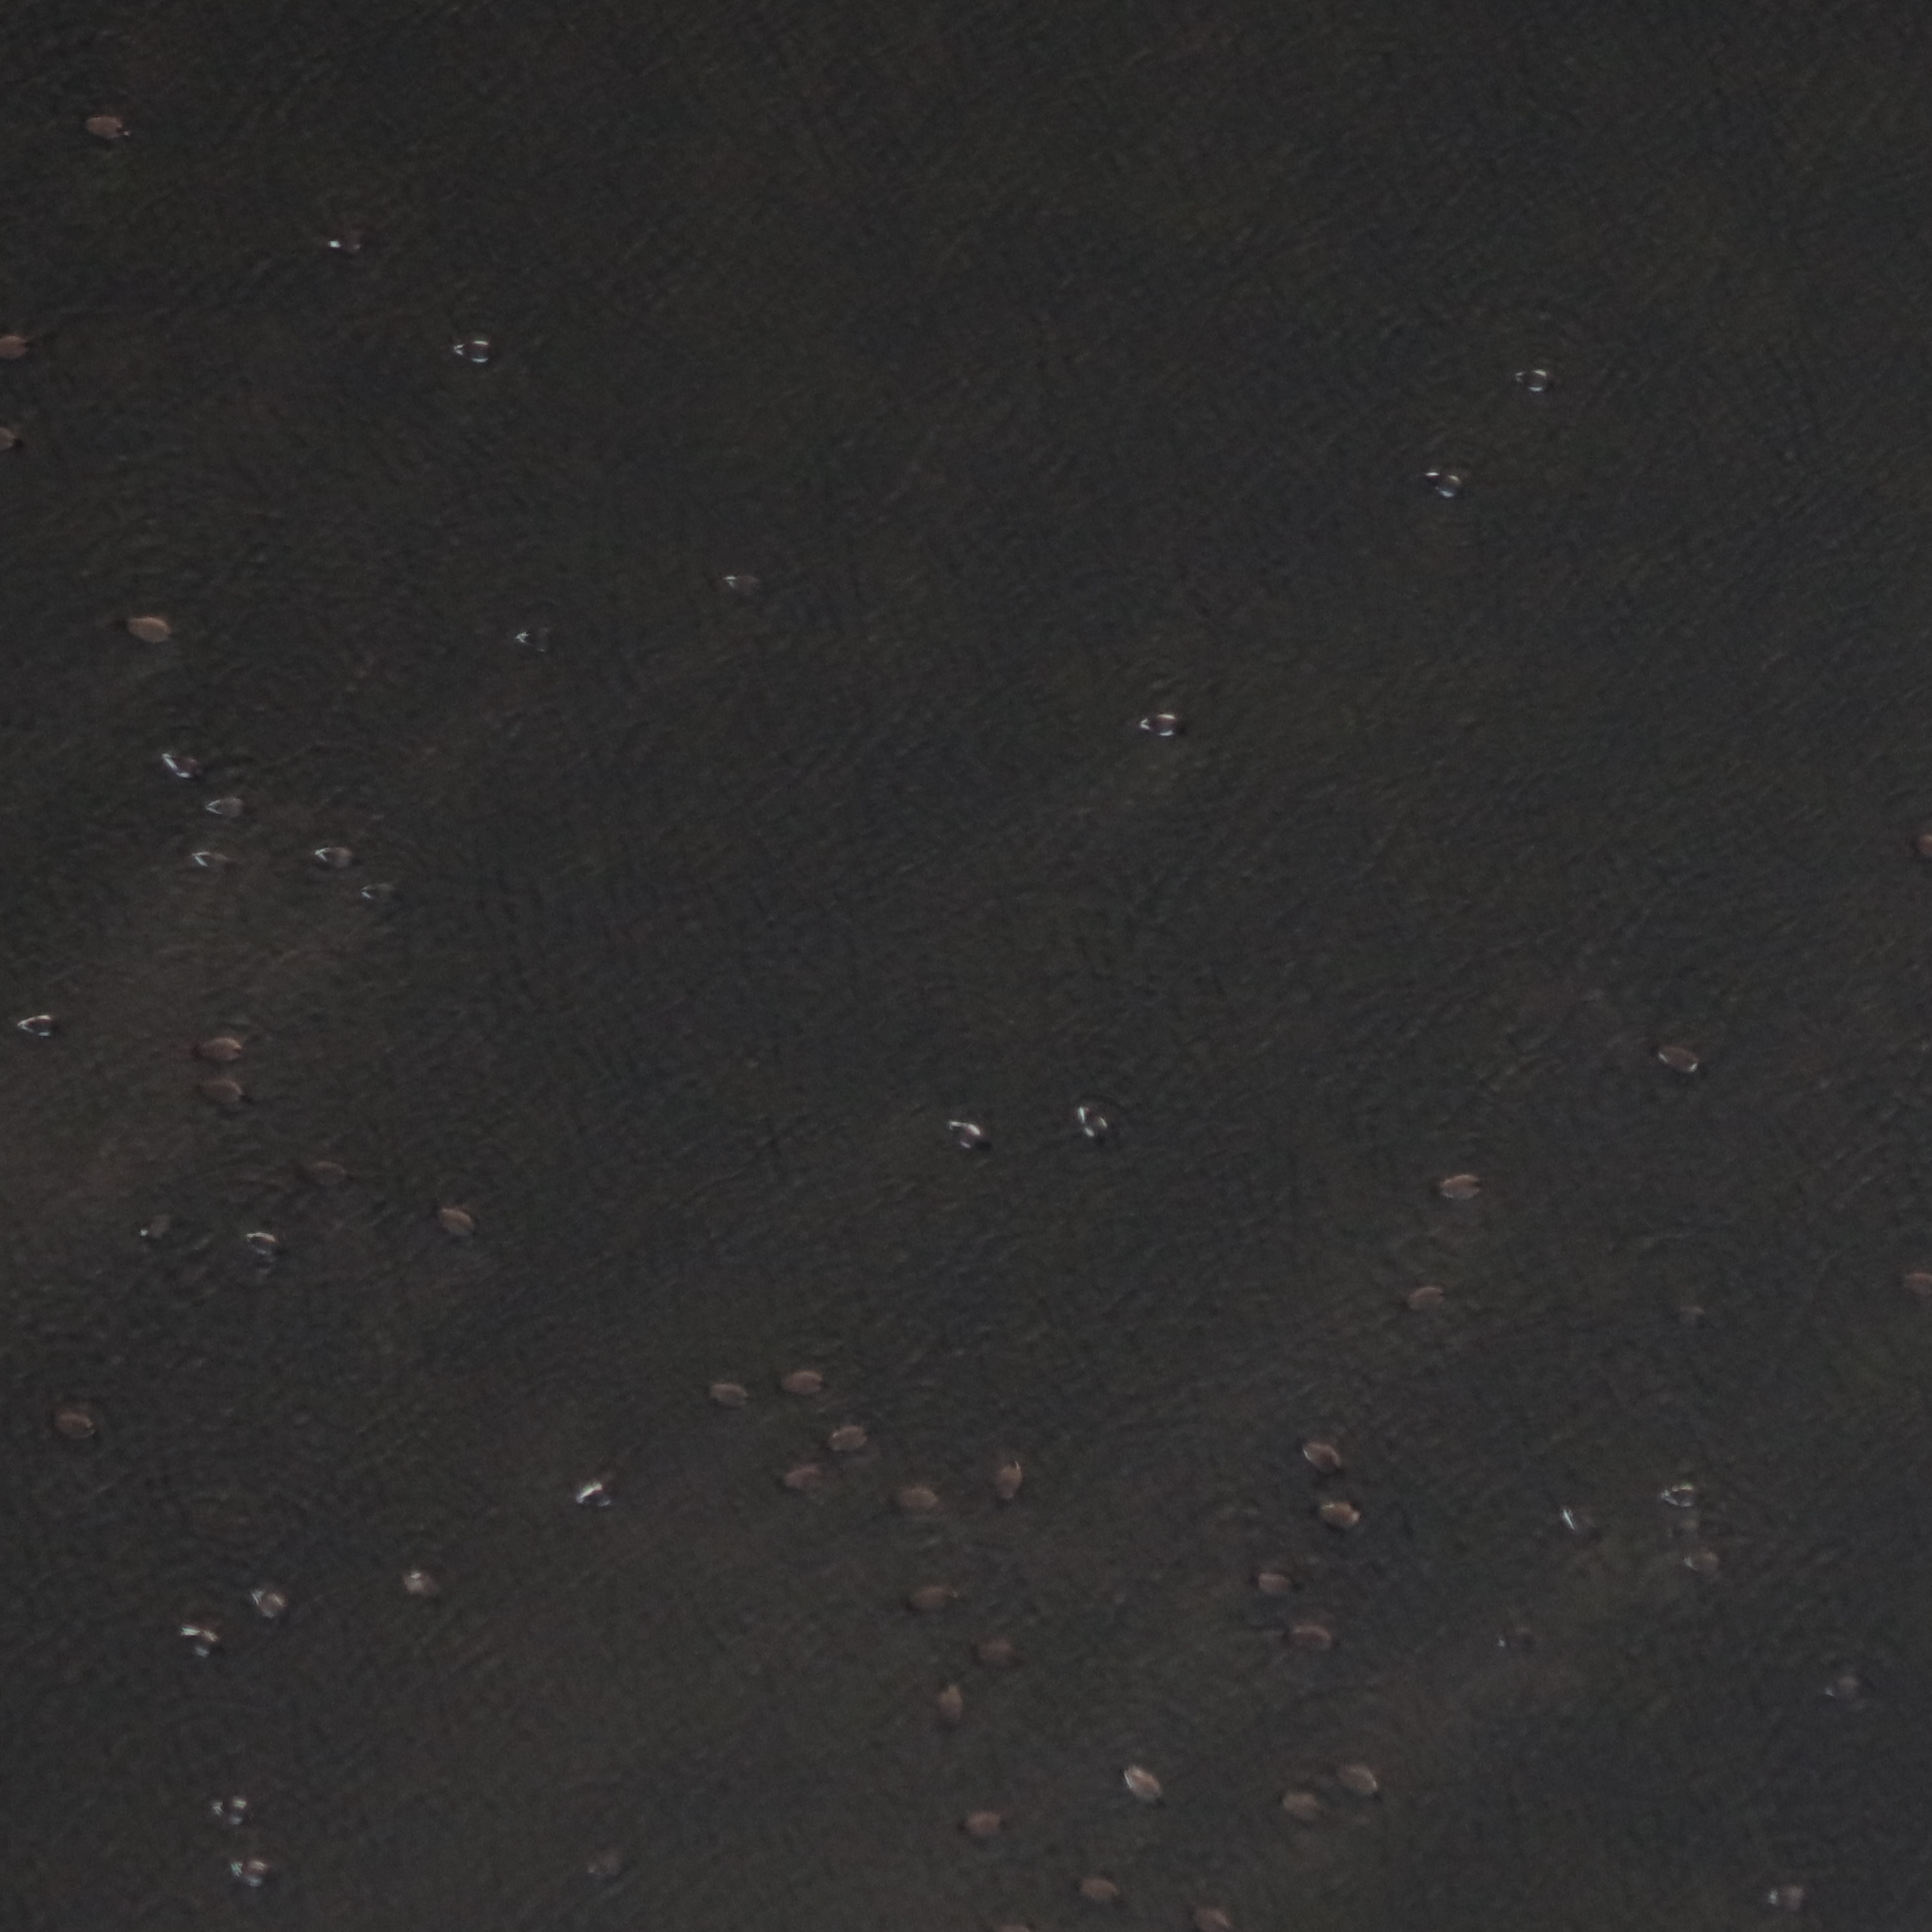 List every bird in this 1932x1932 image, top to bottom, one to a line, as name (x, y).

Canada goose (106, 128)
brant (346, 239)
Canada goose (8, 348)
brant (476, 351)
brant (1536, 380)
brant (1445, 484)
brant (747, 587)
Canada goose (149, 631)
brant (534, 637)
brant (1162, 724)
brant (184, 763)
brant (229, 808)
brant (336, 858)
brant (210, 860)
brant (375, 893)
brant (37, 1025)
Canada goose (212, 1047)
brant (1676, 1057)
Canada goose (233, 1093)
brant (1094, 1124)
brant (968, 1134)
Canada goose (326, 1167)
Canada goose (1458, 1186)
Canada goose (455, 1220)
brant (265, 1245)
Canada goose (1923, 1283)
Canada goose (1429, 1296)
Canada goose (805, 1381)
Canada goose (730, 1391)
Canada goose (76, 1423)
Canada goose (849, 1440)
Canada goose (1323, 1455)
Canada goose (1009, 1479)
Canada goose (803, 1480)
brant (594, 1492)
brant (1684, 1497)
Canada goose (918, 1503)
Canada goose (1338, 1512)
brant (1579, 1520)
brant (1710, 1567)
Canada goose (1270, 1582)
brant (419, 1587)
Canada goose (931, 1600)
brant (270, 1604)
Canada goose (1312, 1636)
brant (204, 1639)
Canada goose (1001, 1658)
brant (1849, 1689)
Canada goose (950, 1700)
Canada goose (1360, 1781)
Canada goose (1144, 1784)
Canada goose (1300, 1807)
brant (234, 1810)
Canada goose (981, 1823)
brant (254, 1871)
Canada goose (1100, 1885)
brant (1782, 1894)
Canada goose (1213, 1924)